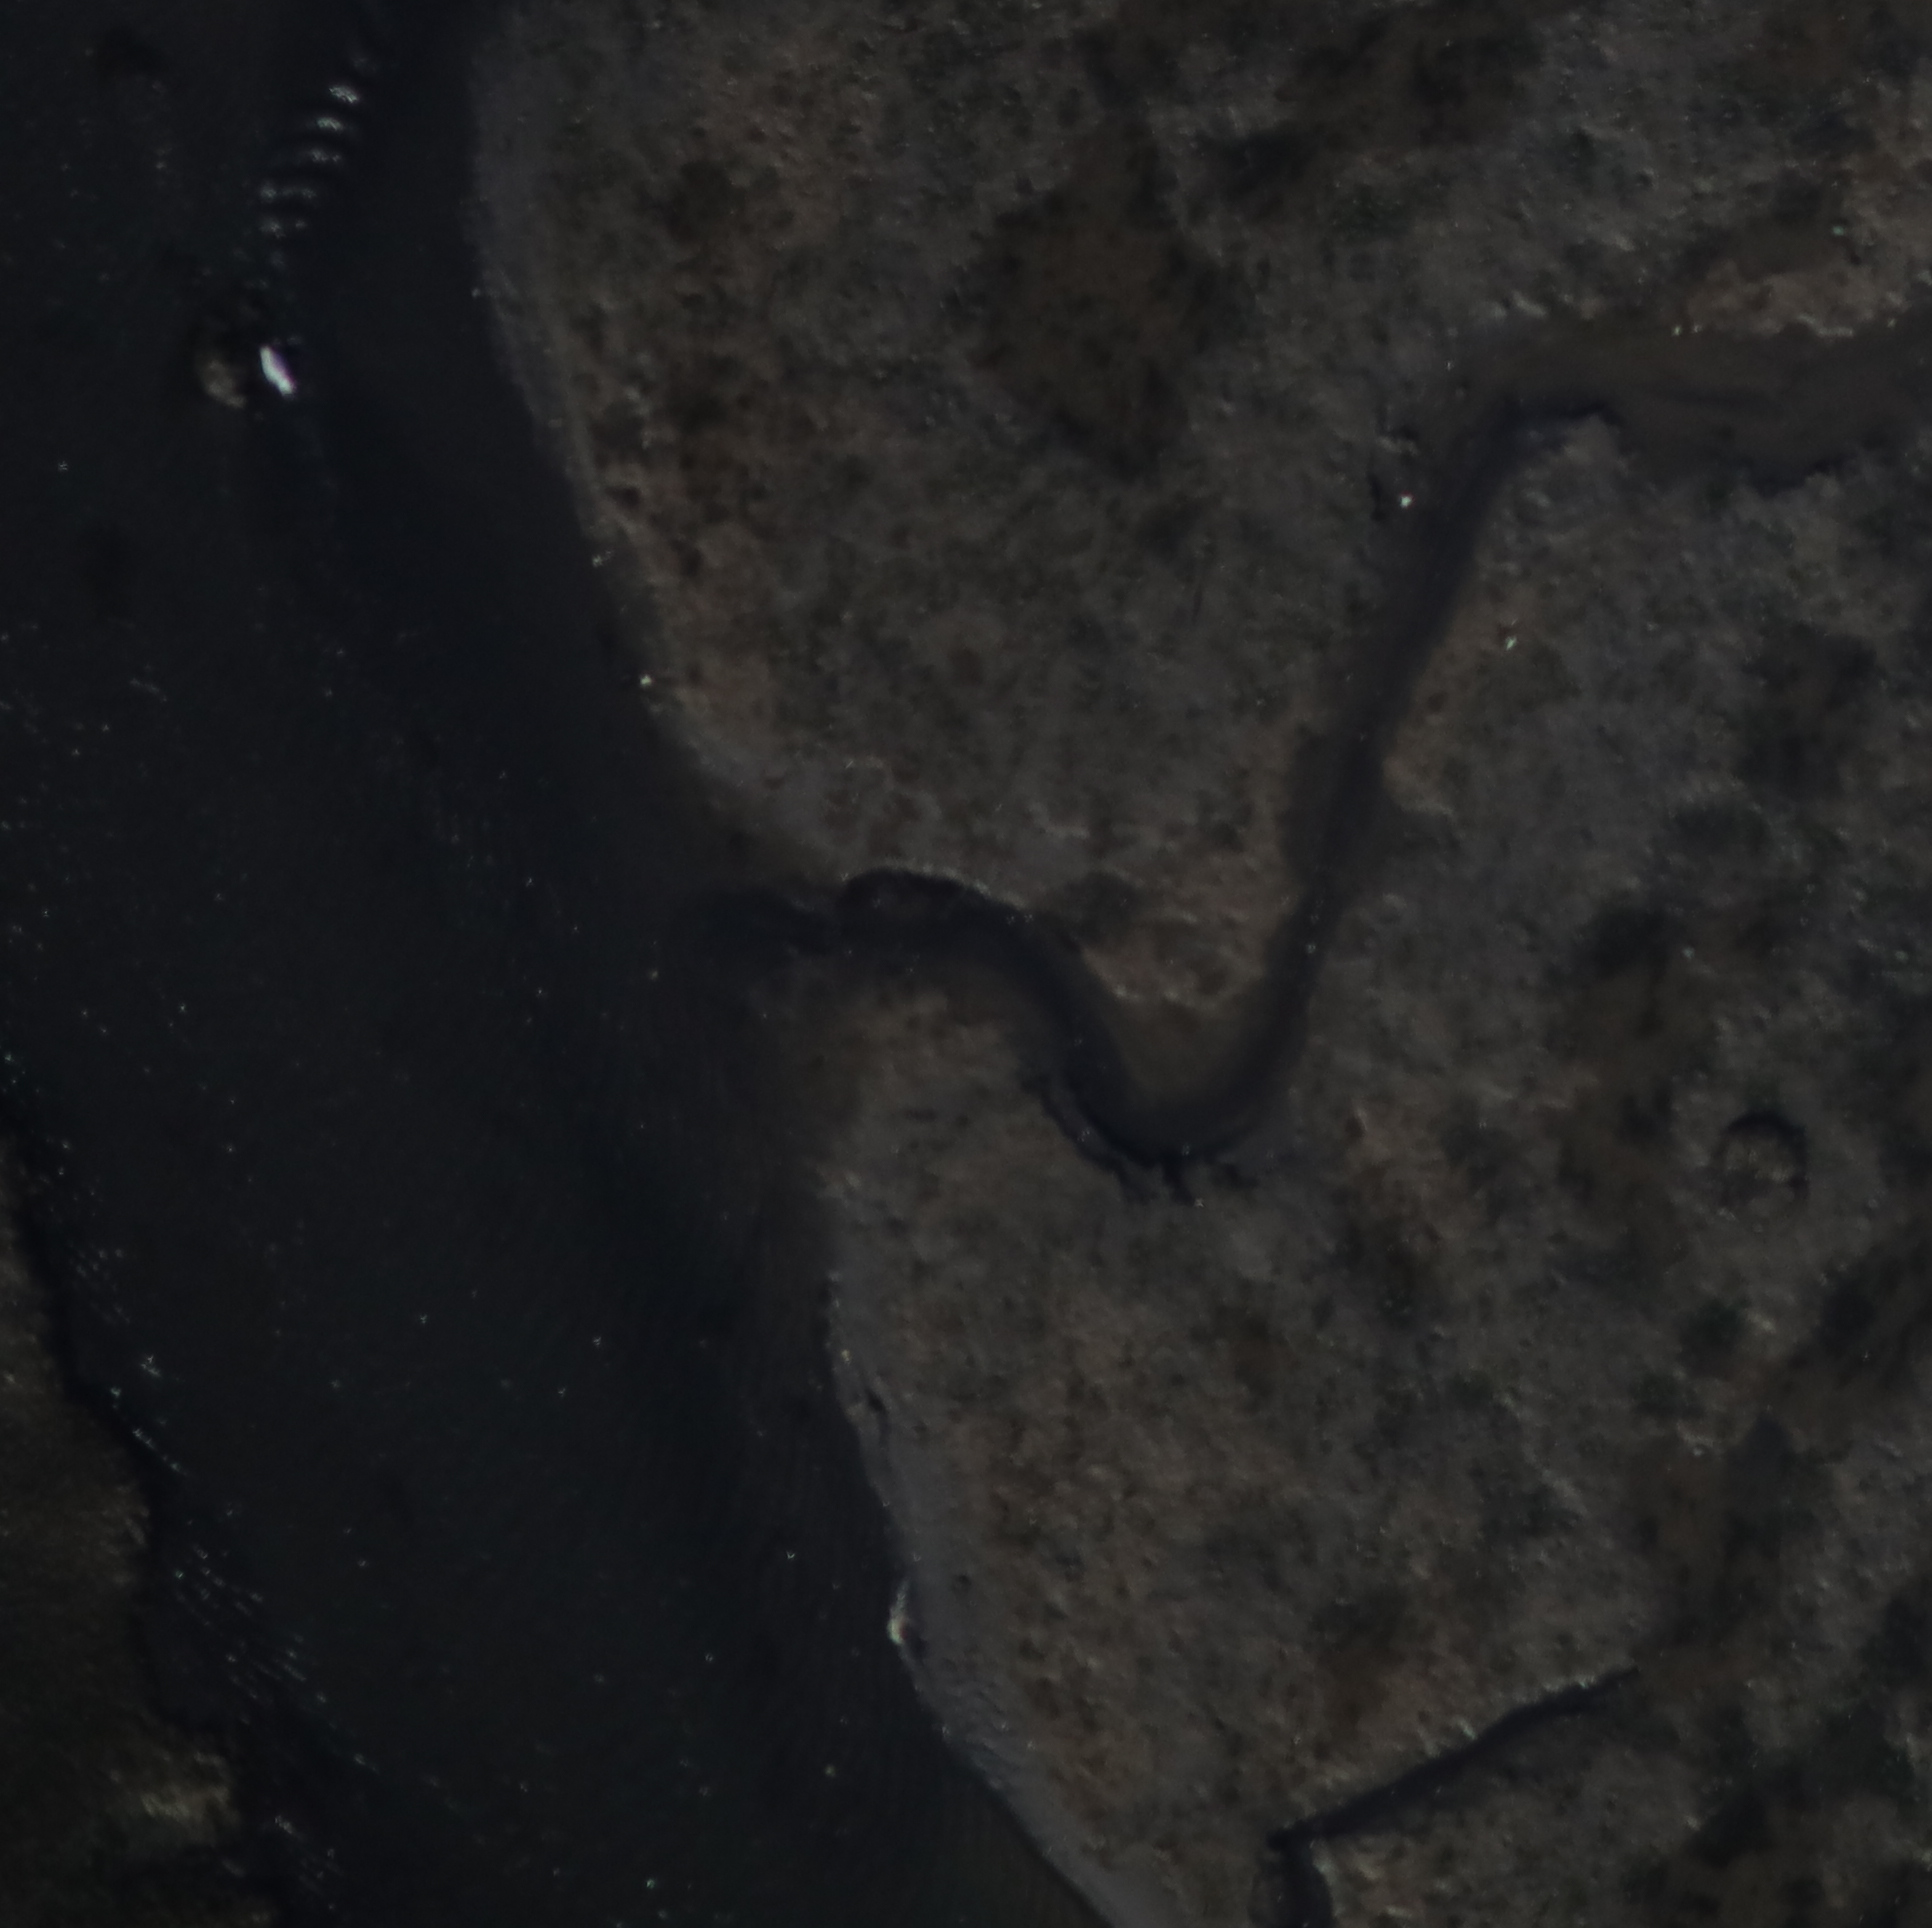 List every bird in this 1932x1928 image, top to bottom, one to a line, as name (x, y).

gull (273, 371)